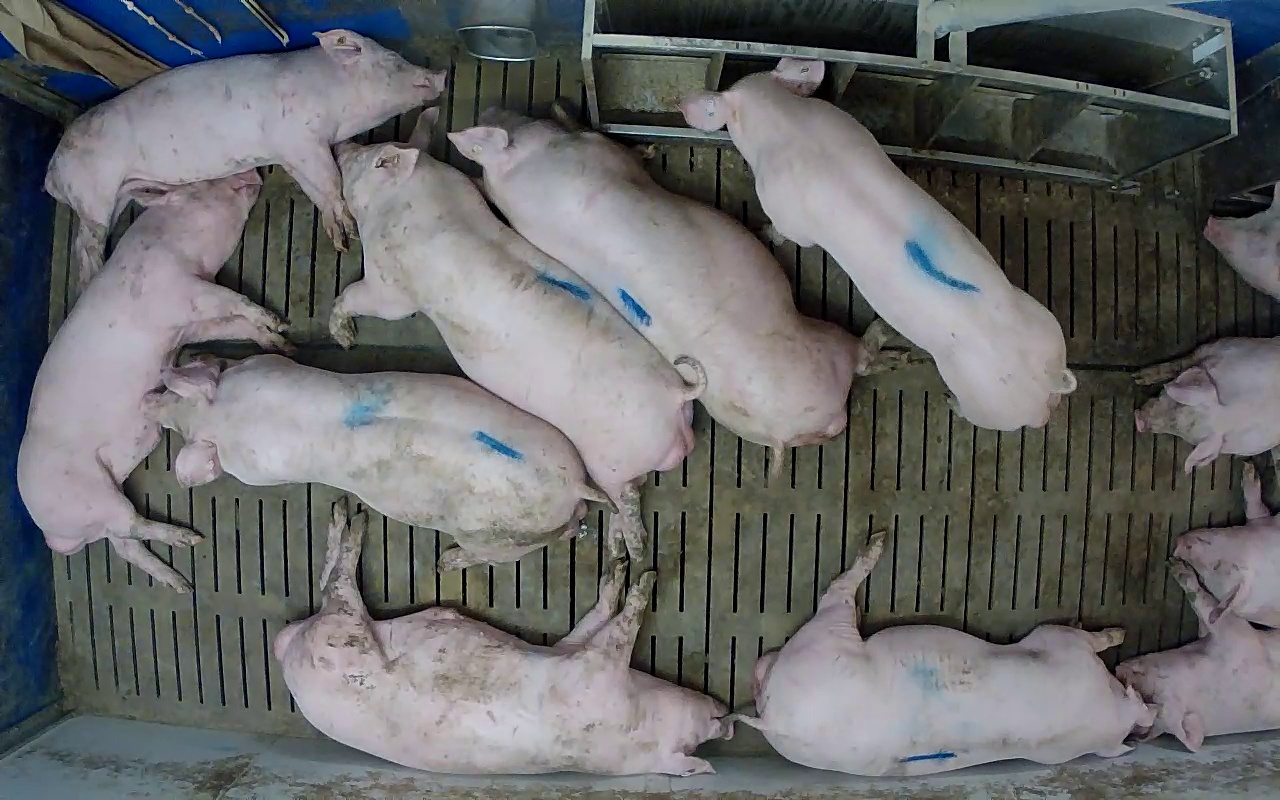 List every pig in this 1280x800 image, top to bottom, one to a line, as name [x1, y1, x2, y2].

pig [37, 28, 449, 303]
pig [674, 56, 1080, 435]
pig [446, 98, 910, 482]
pig [329, 105, 710, 565]
pig [19, 165, 298, 597]
pig [1201, 175, 1278, 301]
pig [1129, 336, 1278, 473]
pig [136, 353, 621, 573]
pig [1172, 457, 1279, 633]
pig [271, 497, 734, 777]
pig [721, 530, 1165, 778]
pig [1114, 557, 1278, 751]